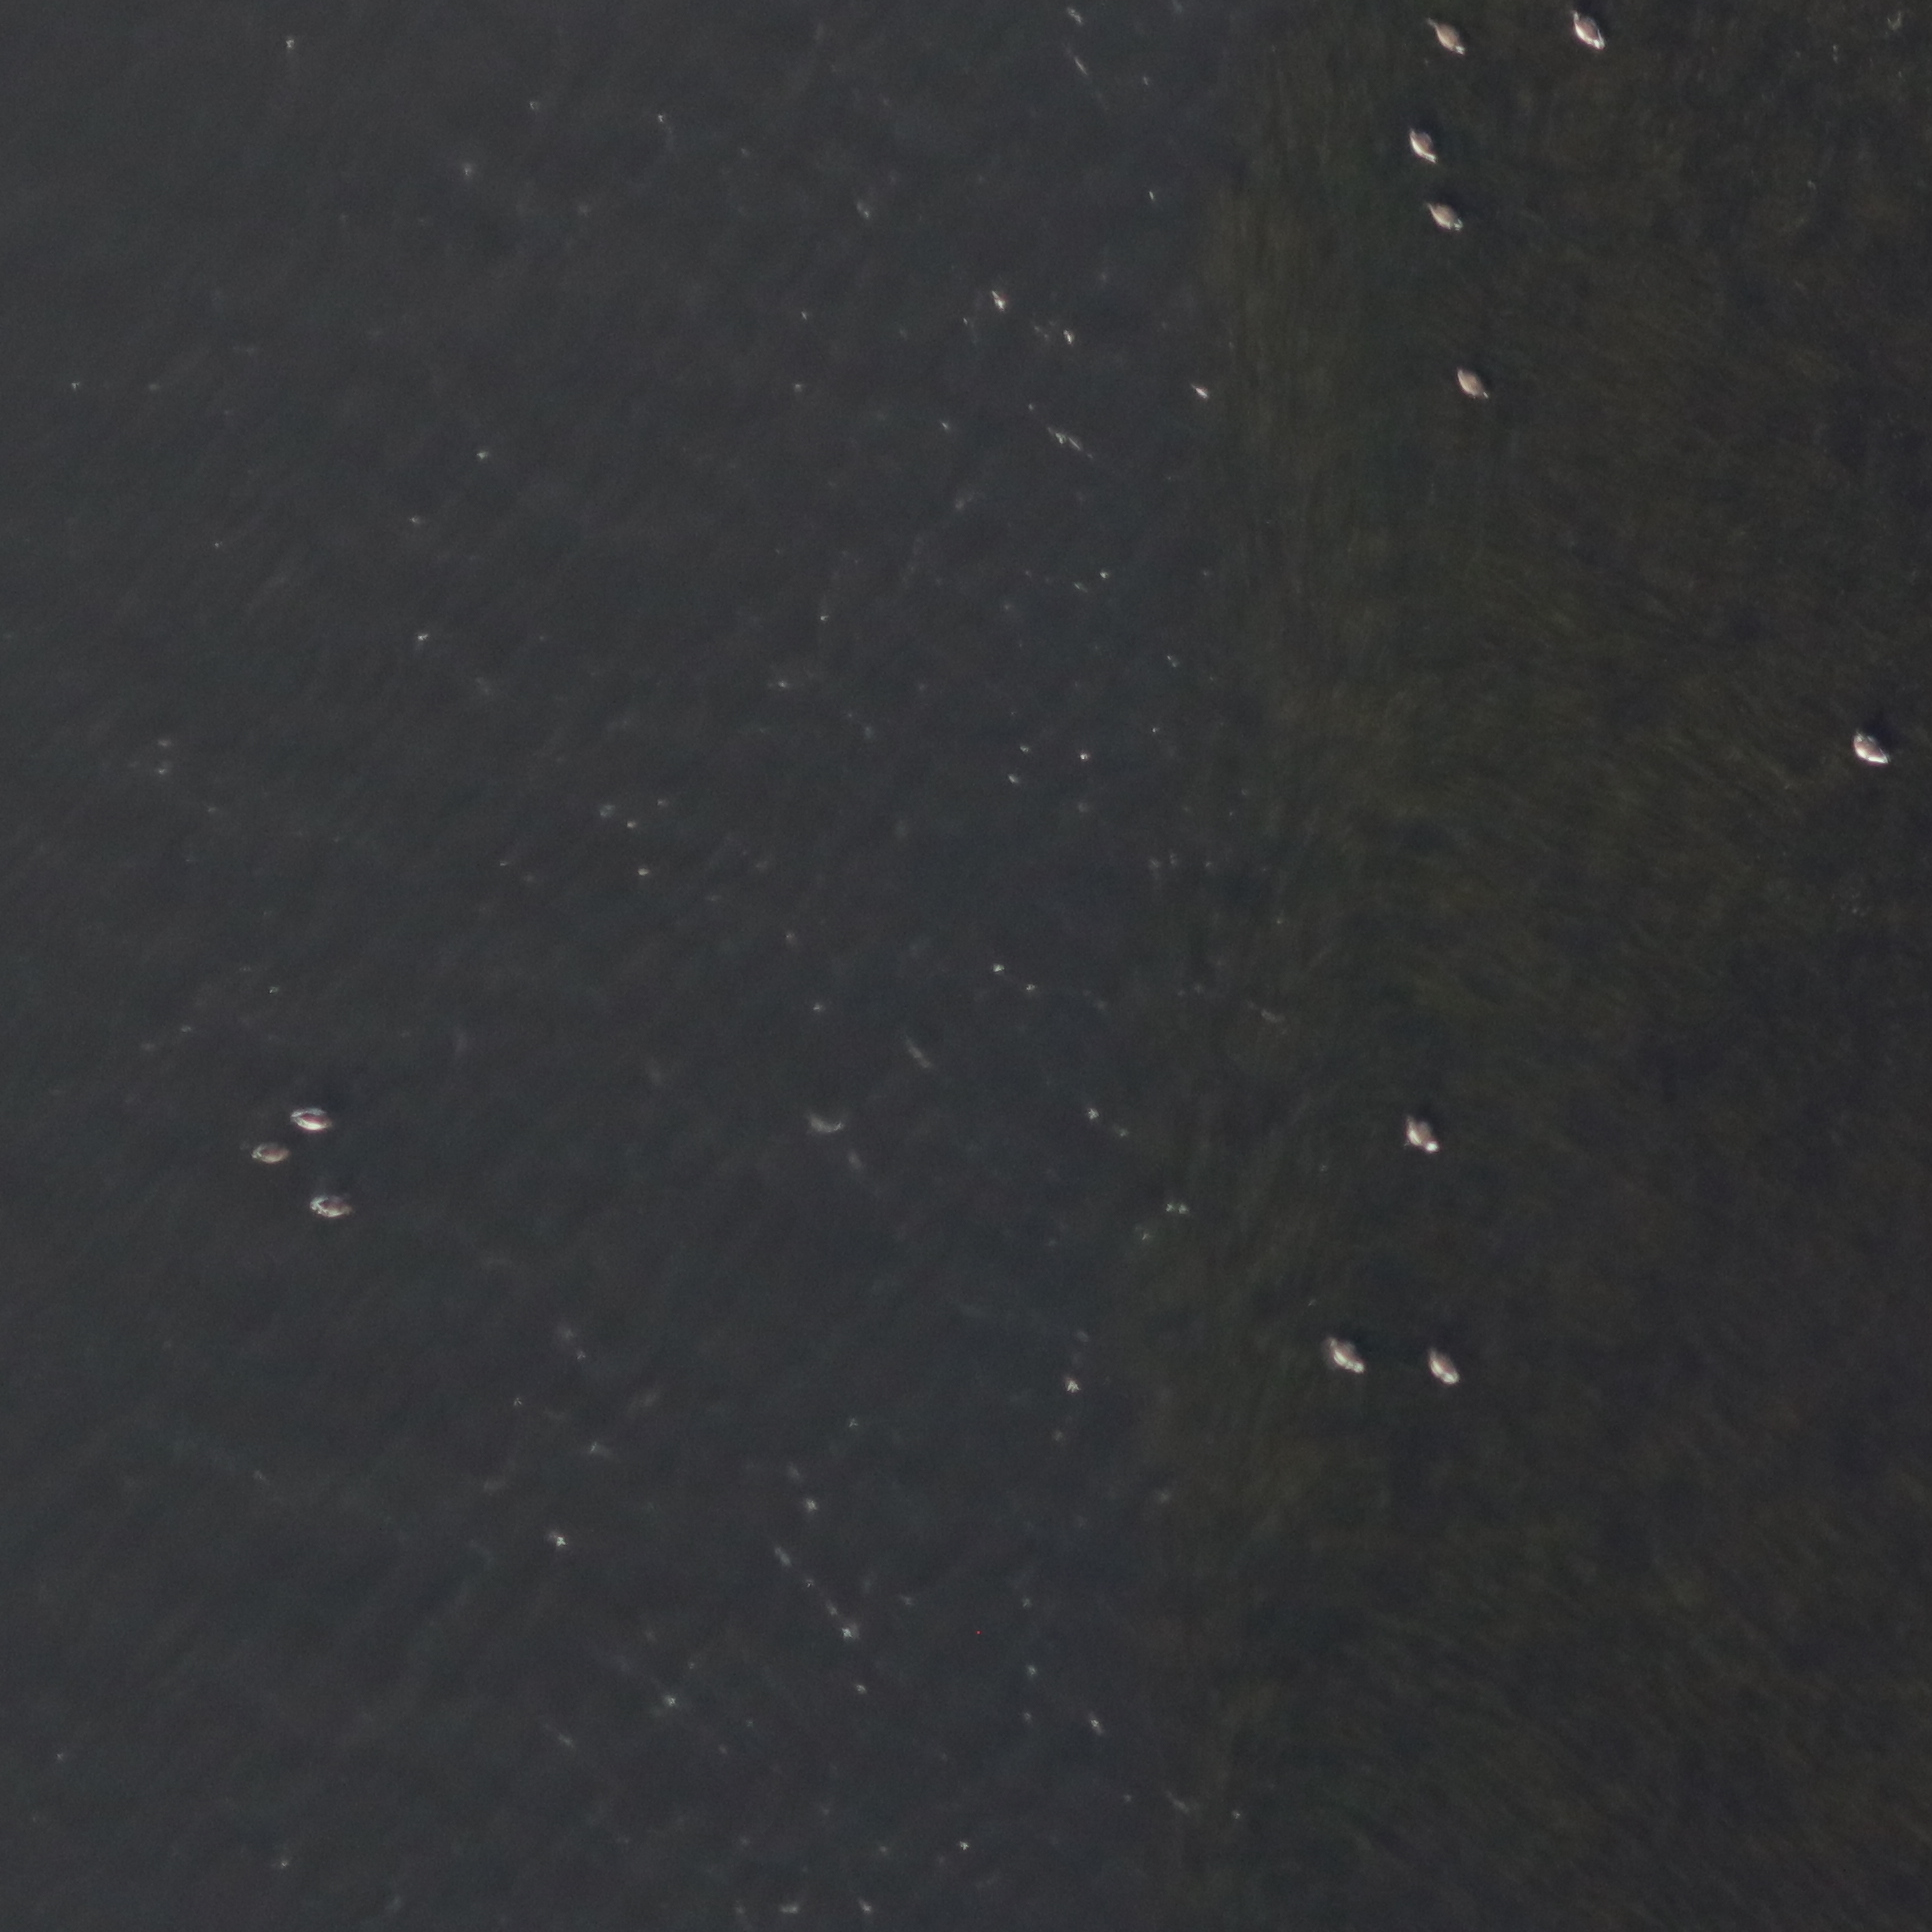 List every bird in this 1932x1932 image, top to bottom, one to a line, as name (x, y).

brant (1586, 29)
brant (1449, 36)
brant (1423, 143)
brant (1447, 217)
brant (1473, 381)
brant (1870, 747)
brant (307, 1116)
brant (1422, 1133)
brant (270, 1151)
brant (337, 1210)
brant (1349, 1352)
brant (1442, 1367)